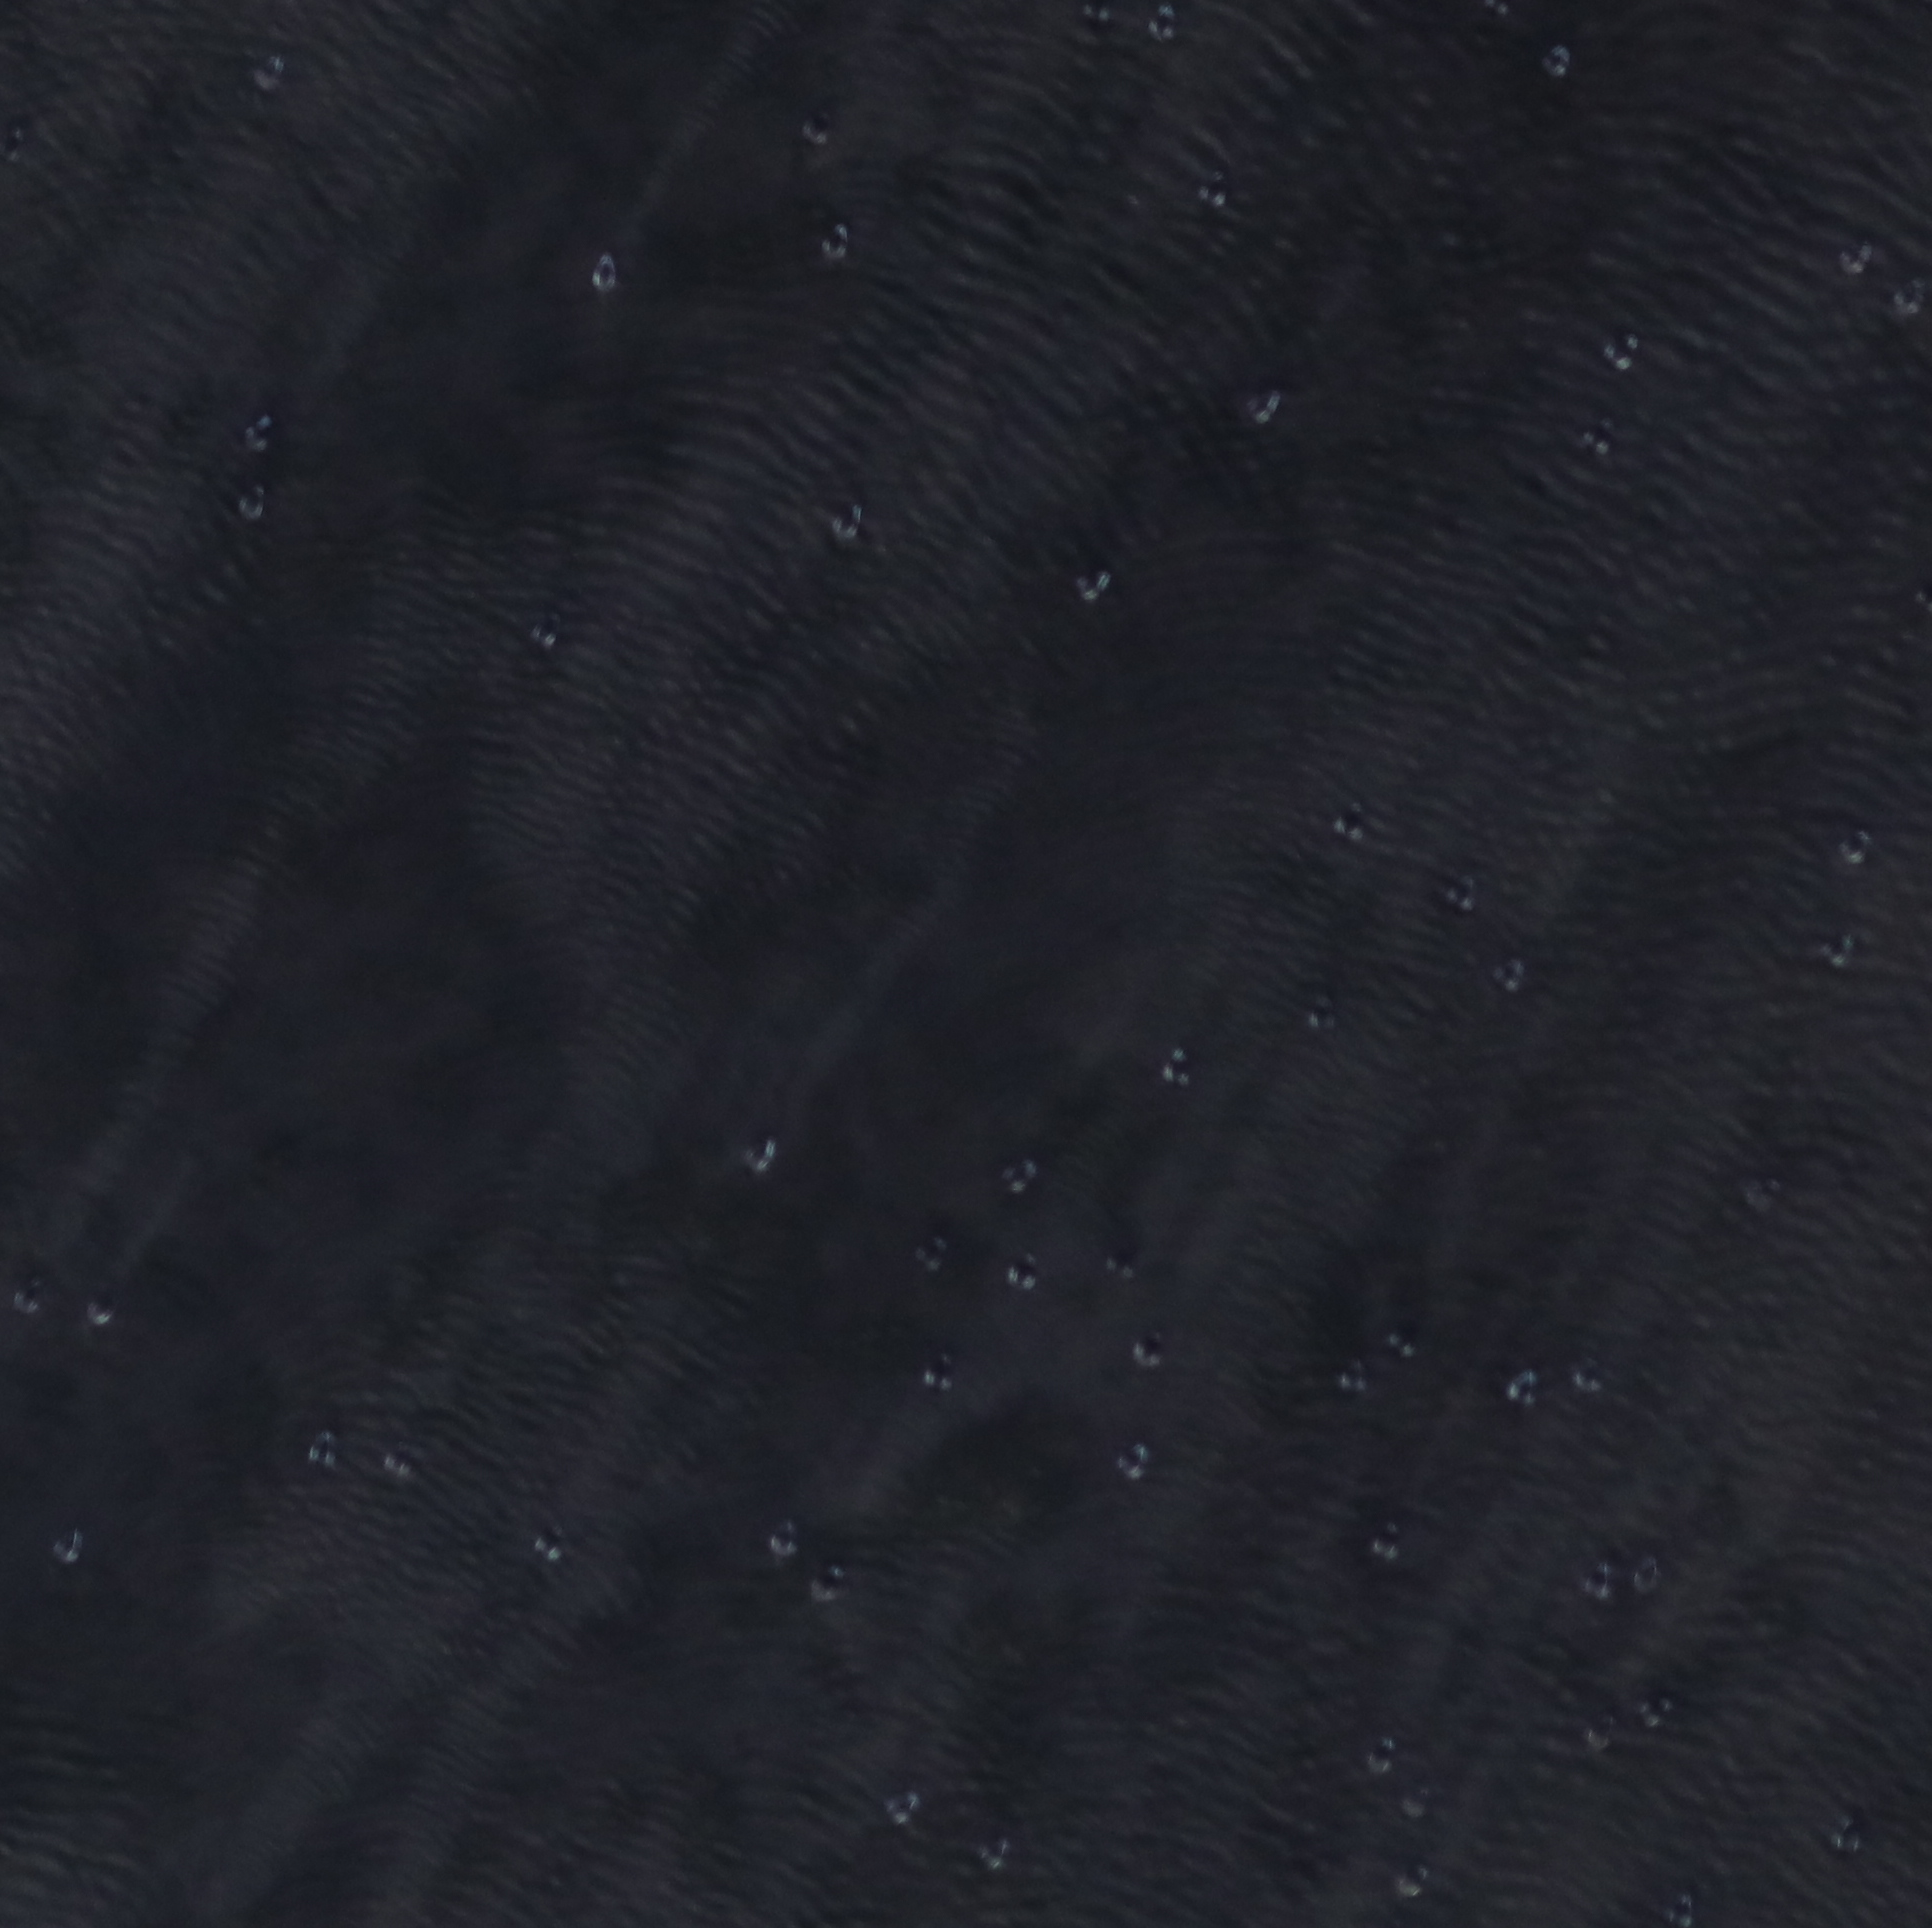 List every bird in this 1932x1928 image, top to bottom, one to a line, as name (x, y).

brant (1498, 1)
brant (1098, 16)
brant (1167, 23)
brant (1561, 70)
brant (269, 73)
brant (814, 127)
brant (17, 152)
brant (1217, 194)
brant (837, 241)
brant (1852, 258)
brant (609, 276)
brant (1908, 298)
brant (1627, 349)
brant (1261, 413)
brant (267, 433)
brant (1594, 441)
brant (242, 506)
brant (849, 533)
brant (1093, 585)
brant (1927, 596)
brant (546, 636)
brant (1347, 821)
brant (1855, 841)
brant (1462, 894)
brant (1841, 949)
brant (1505, 973)
brant (1321, 1013)
brant (1178, 1070)
brant (752, 1148)
brant (1029, 1179)
brant (936, 1252)
brant (1018, 1265)
brant (1120, 1267)
brant (26, 1297)
brant (97, 1310)
brant (1407, 1349)
brant (1153, 1352)
brant (1581, 1376)
brant (1358, 1380)
brant (938, 1381)
brant (1525, 1384)
brant (323, 1451)
brant (396, 1470)
brant (1129, 1474)
brant (789, 1538)
brant (1397, 1538)
brant (551, 1548)
brant (69, 1550)
brant (1649, 1566)
brant (1596, 1580)
brant (823, 1591)
brant (1660, 1716)
brant (1600, 1741)
brant (1380, 1758)
brant (1423, 1807)
brant (910, 1811)
brant (1852, 1838)
brant (994, 1857)
brant (1421, 1877)
brant (1685, 1915)